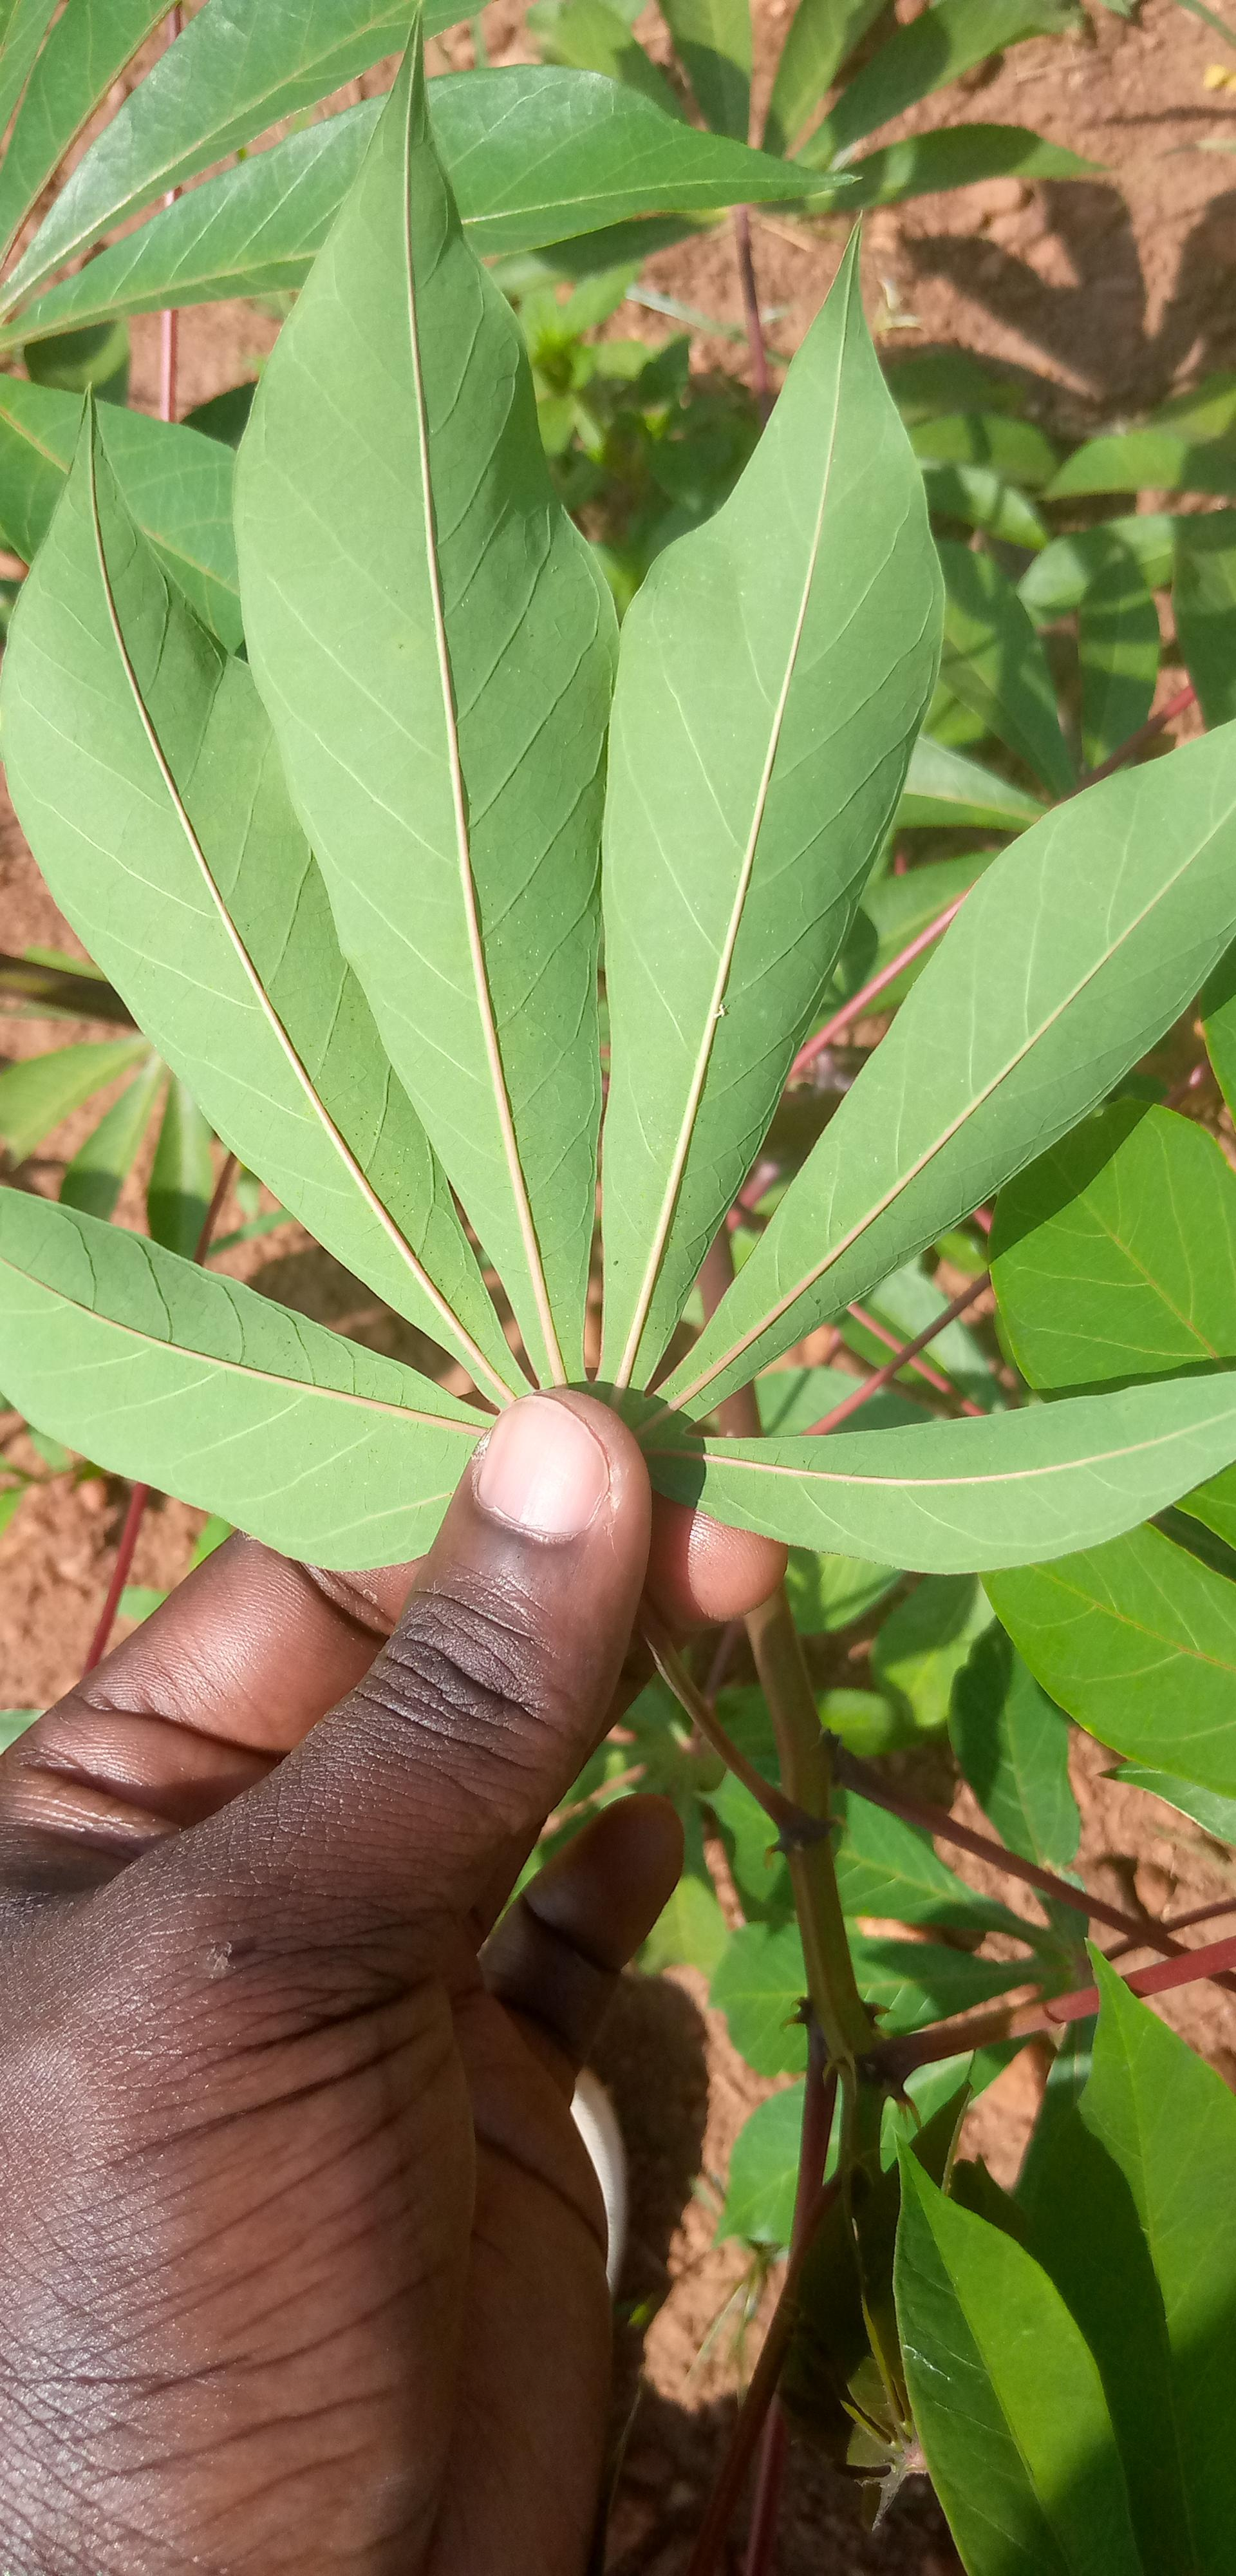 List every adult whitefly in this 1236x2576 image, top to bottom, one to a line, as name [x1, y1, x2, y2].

whitefly [713, 1003, 726, 1020]